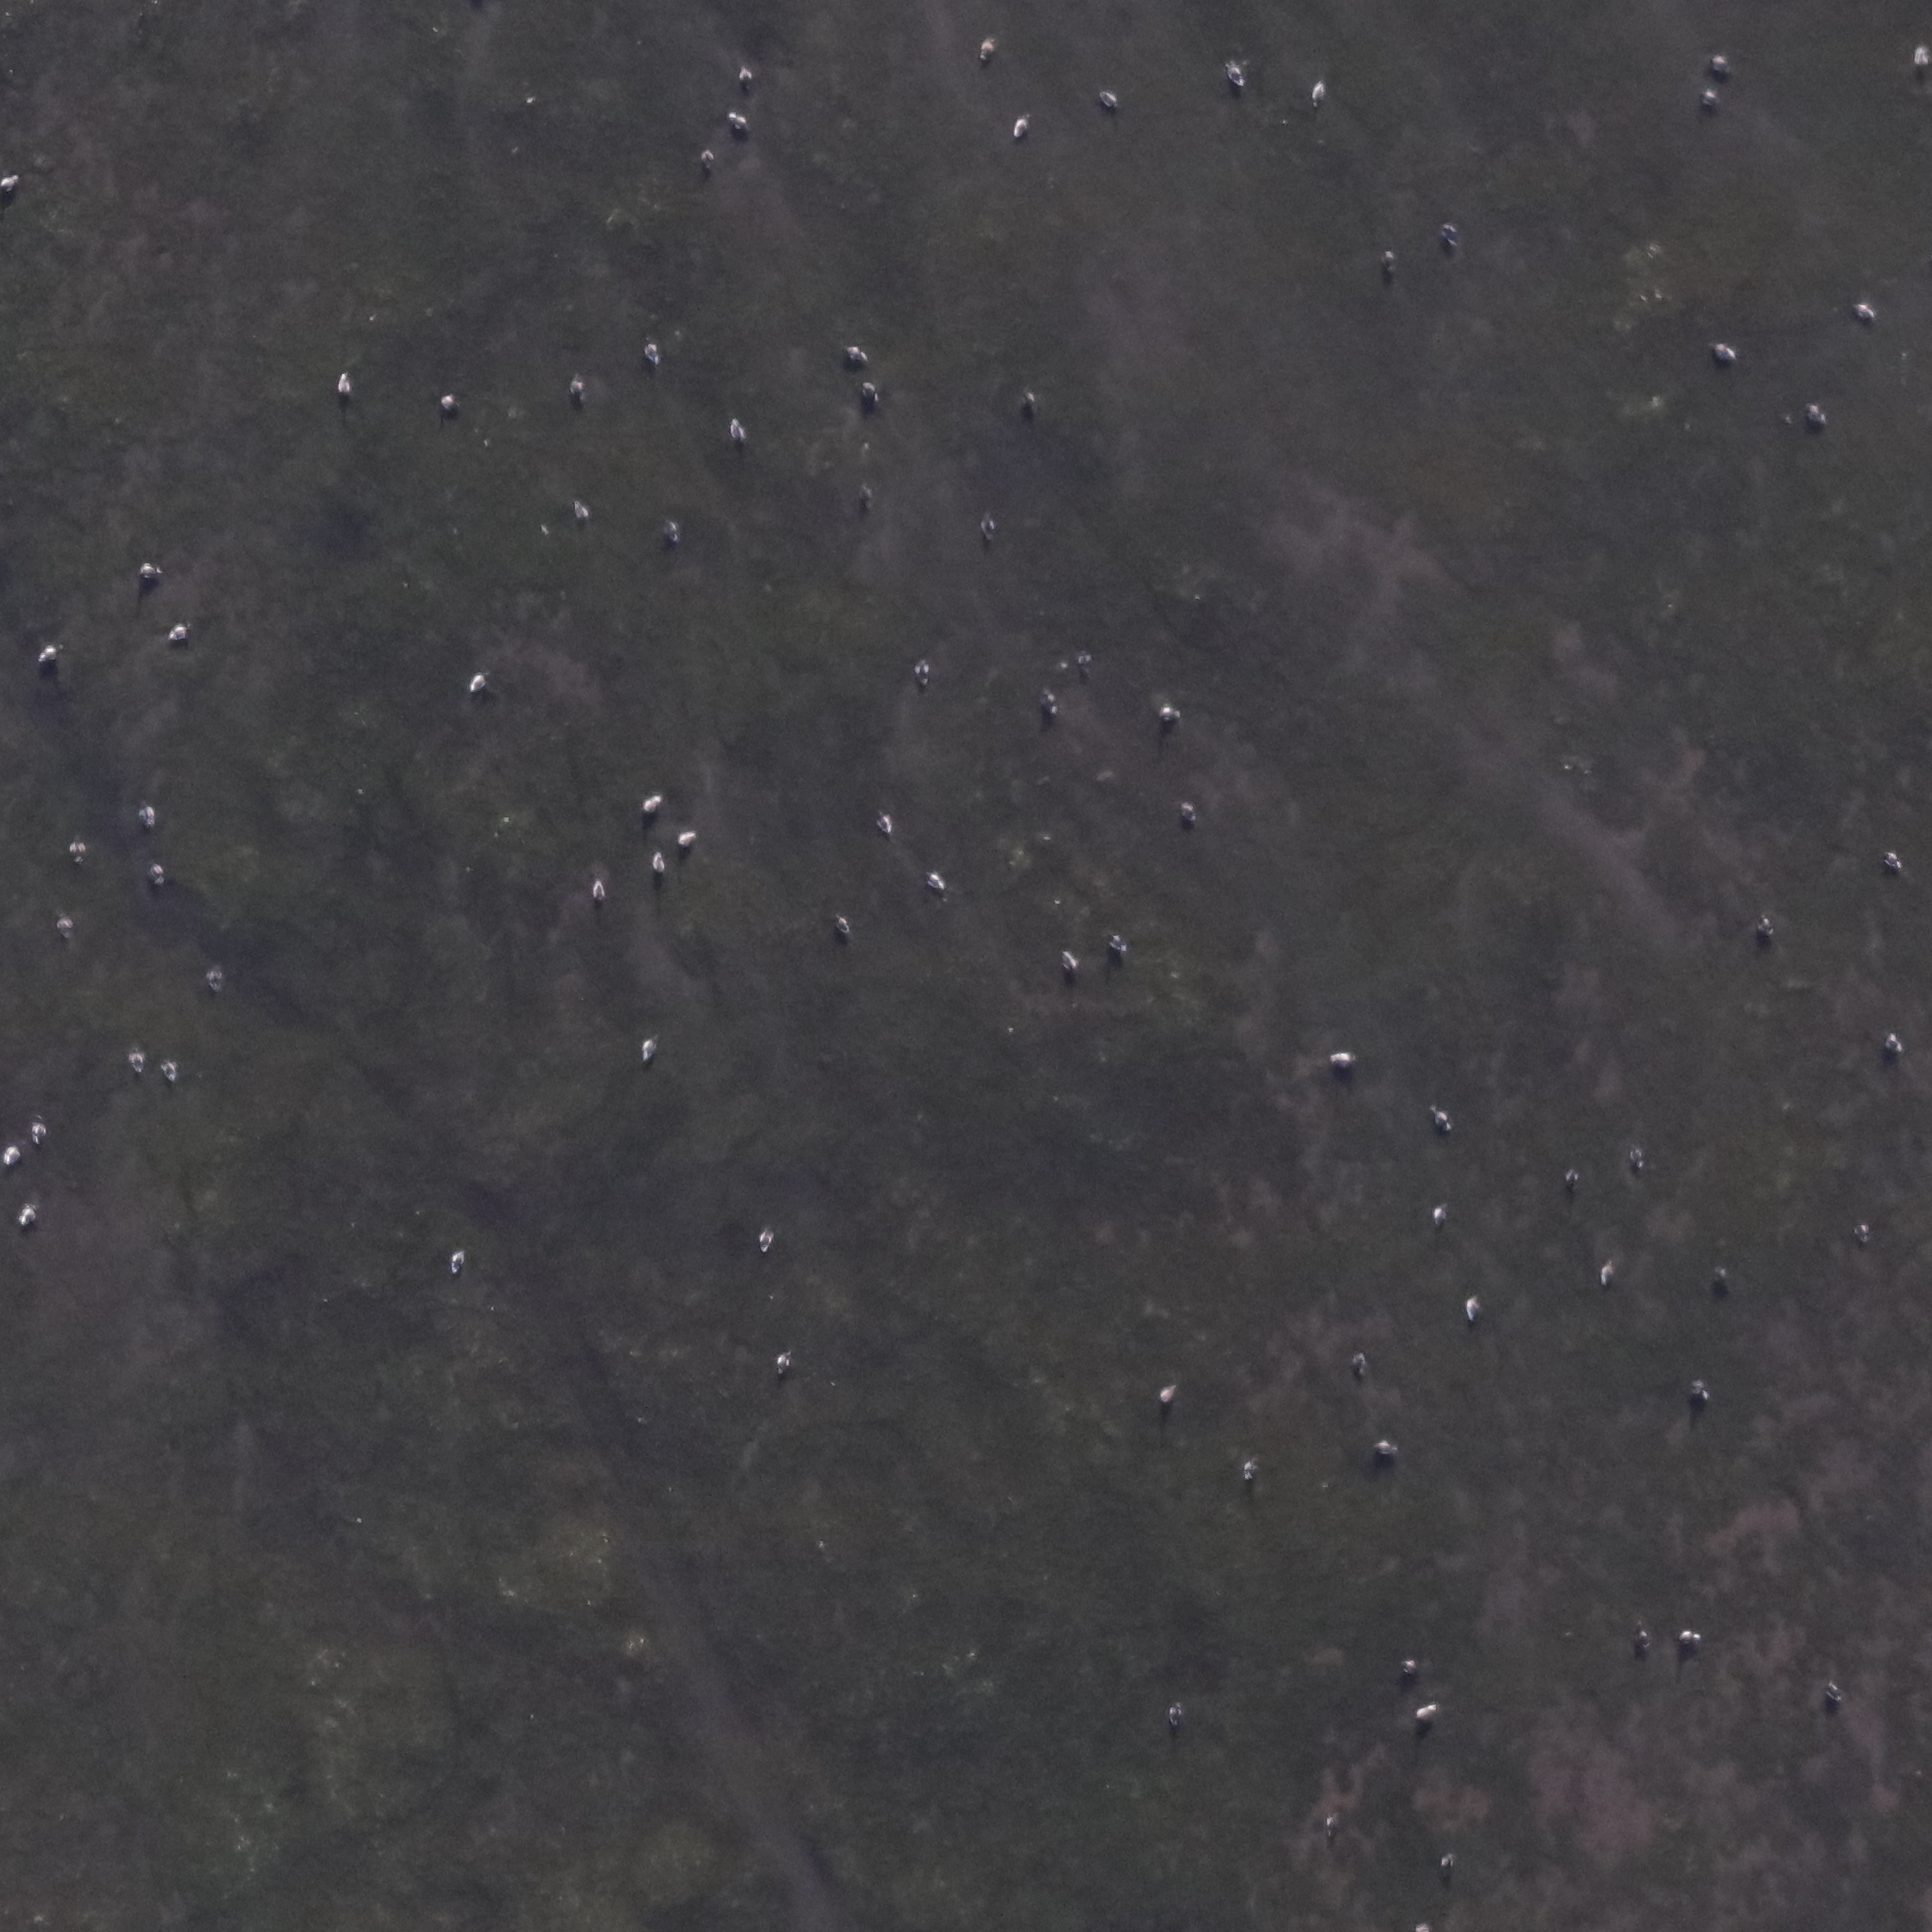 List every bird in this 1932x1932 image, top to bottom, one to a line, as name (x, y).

brant (997, 44)
brant (1926, 66)
brant (1710, 68)
brant (1243, 74)
brant (747, 79)
brant (1314, 94)
brant (1714, 102)
brant (1107, 104)
brant (741, 122)
brant (1015, 131)
brant (720, 156)
brant (16, 187)
brant (1448, 228)
brant (1389, 262)
brant (1873, 320)
brant (1717, 353)
brant (657, 354)
brant (867, 354)
brant (339, 383)
brant (449, 393)
brant (878, 393)
brant (1025, 404)
brant (575, 405)
brant (1811, 423)
brant (741, 436)
brant (870, 499)
brant (581, 507)
brant (989, 526)
brant (675, 530)
brant (155, 569)
brant (180, 639)
brant (45, 652)
brant (1086, 657)
brant (924, 677)
brant (476, 678)
brant (1044, 706)
brant (1169, 718)
brant (650, 801)
brant (1189, 816)
brant (157, 817)
brant (885, 822)
brant (691, 834)
brant (80, 847)
brant (1895, 858)
brant (657, 864)
brant (159, 873)
brant (933, 883)
brant (603, 885)
brant (841, 916)
brant (55, 922)
brant (1761, 922)
brant (1124, 947)
brant (1066, 960)
brant (220, 970)
brant (639, 1043)
brant (1888, 1049)
brant (130, 1059)
brant (1343, 1059)
brant (169, 1073)
brant (1443, 1120)
brant (36, 1134)
brant (1623, 1157)
brant (11, 1163)
brant (1576, 1176)
brant (1453, 1207)
brant (34, 1219)
brant (1869, 1226)
brant (772, 1234)
brant (457, 1260)
brant (1599, 1265)
brant (1721, 1278)
brant (1471, 1315)
brant (783, 1364)
brant (1356, 1369)
brant (1708, 1391)
brant (1168, 1398)
brant (1390, 1454)
brant (1250, 1470)
brant (1647, 1631)
brant (1693, 1641)
brant (1403, 1665)
brant (1838, 1685)
brant (1182, 1709)
brant (1425, 1714)
brant (1336, 1814)
brant (1451, 1862)
brant (1421, 1929)